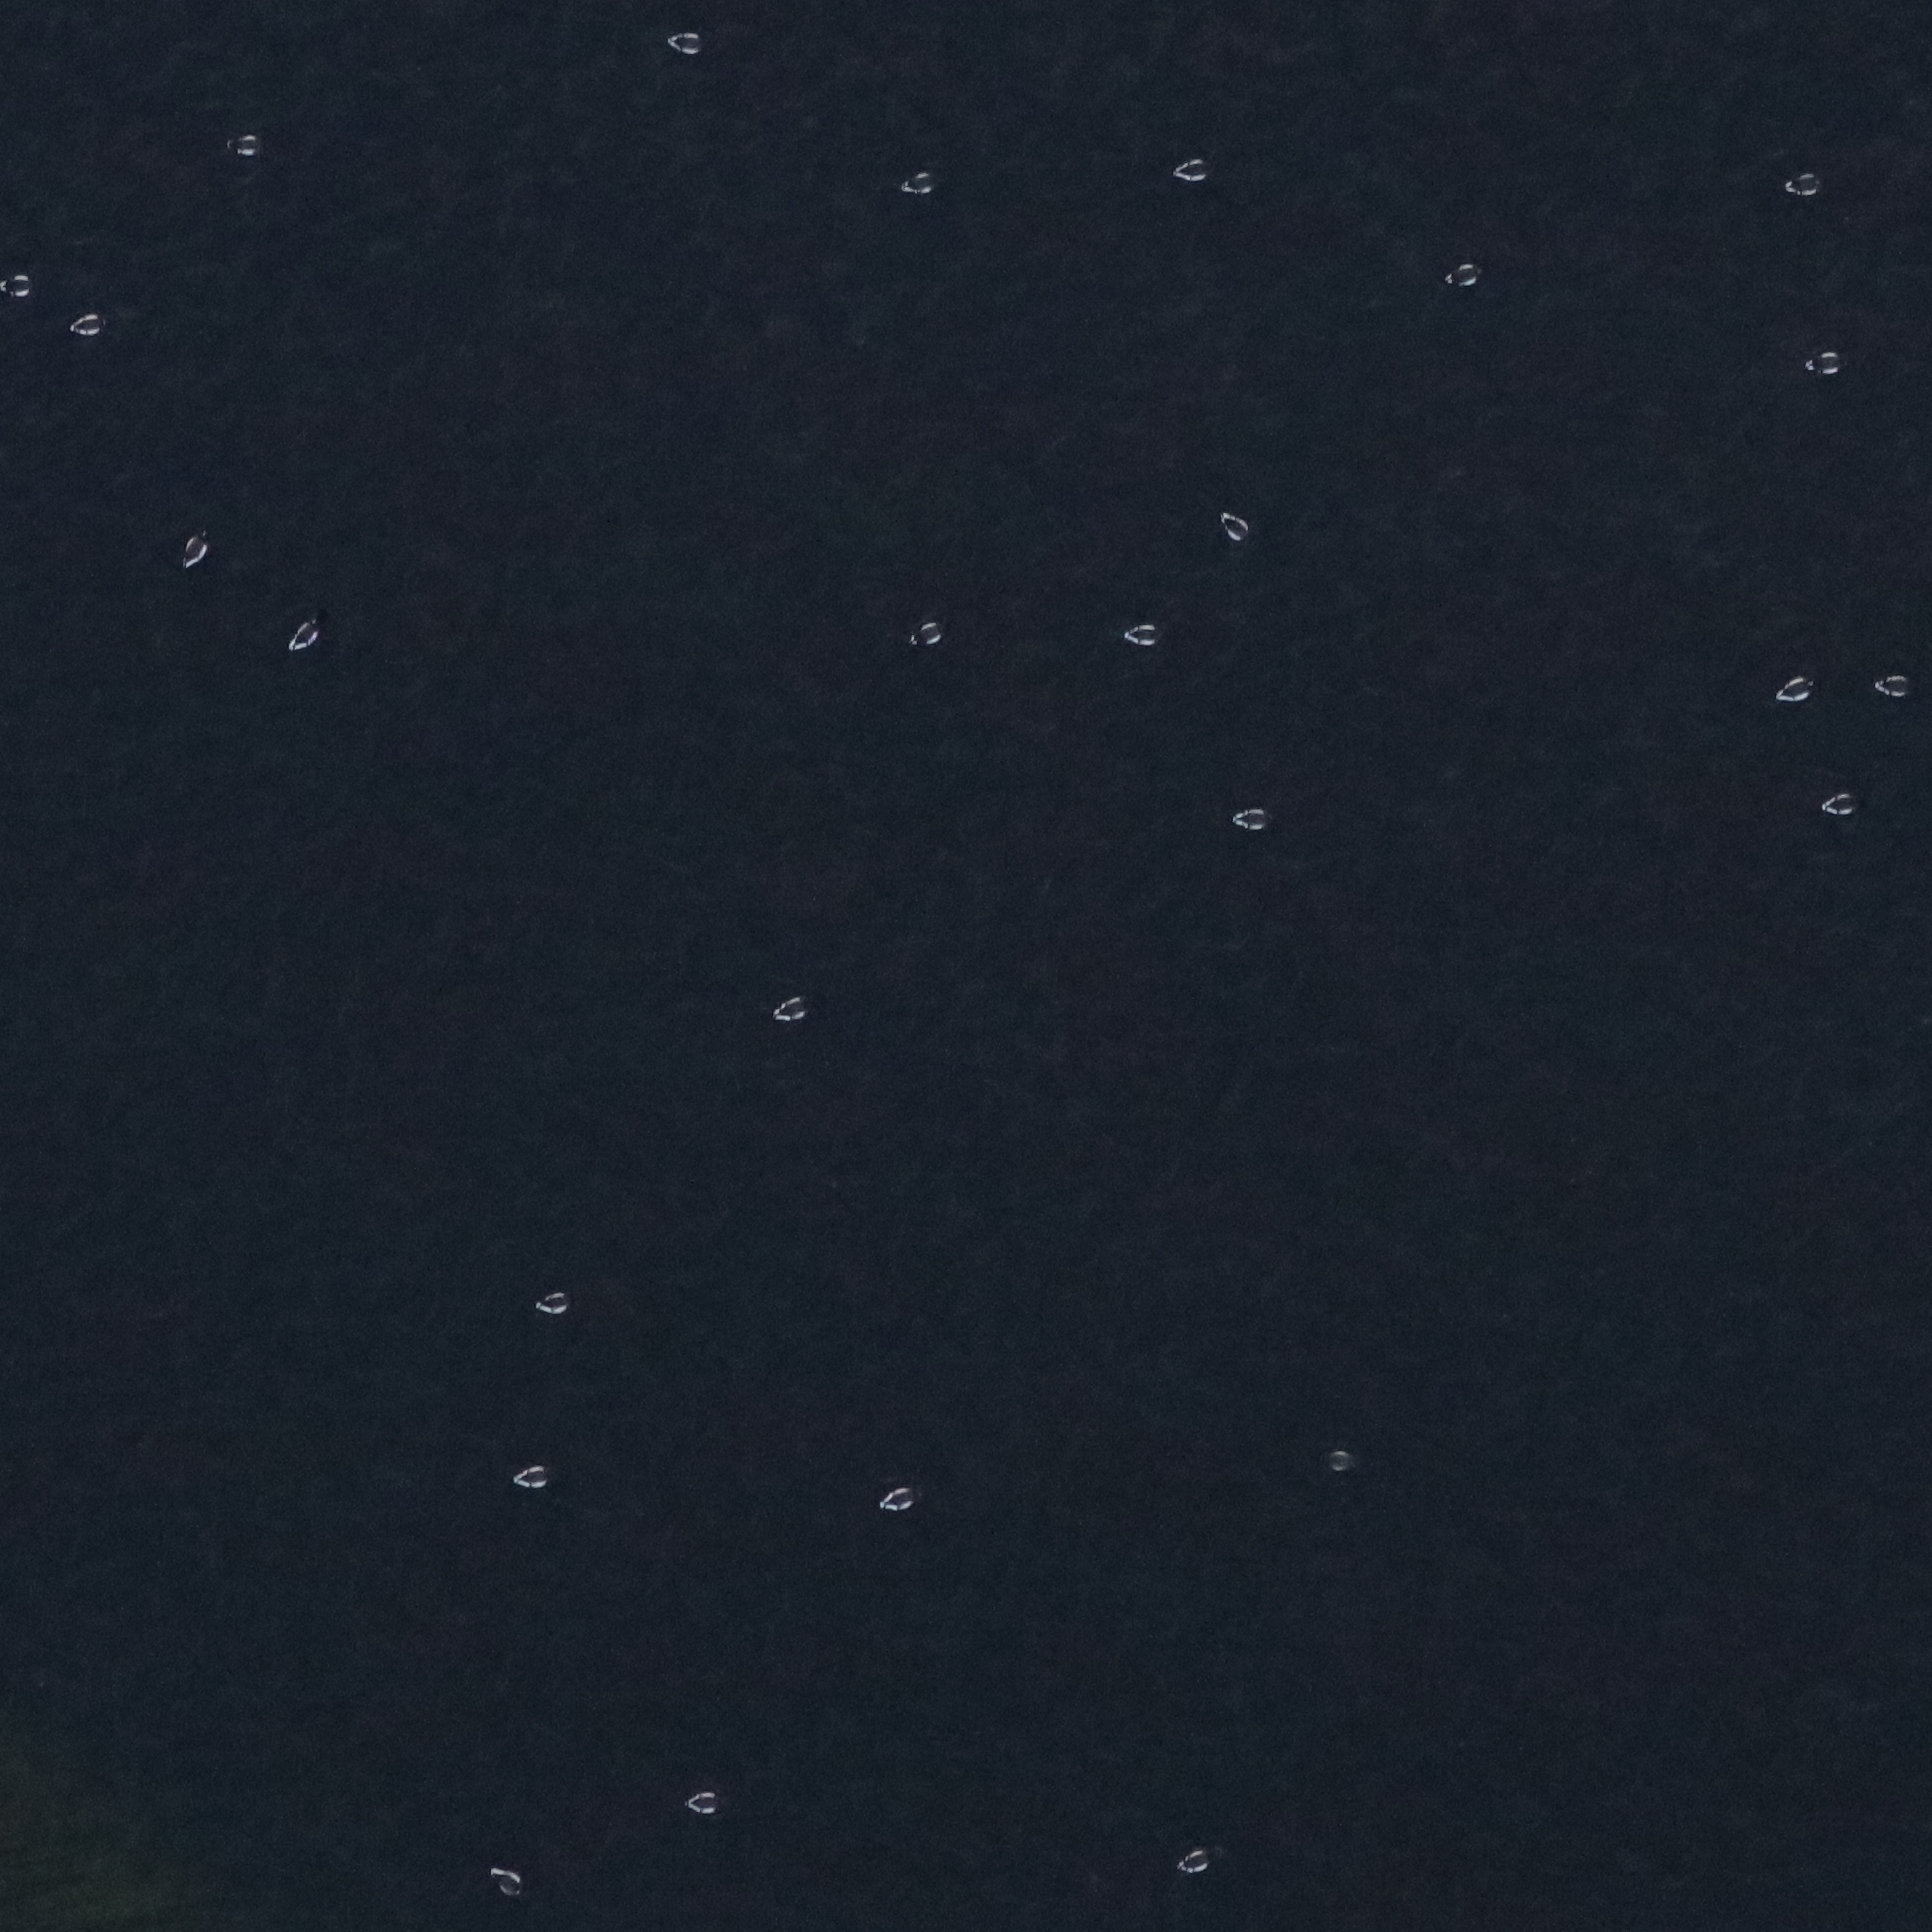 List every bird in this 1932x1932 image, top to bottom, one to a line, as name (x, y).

brant (688, 44)
brant (246, 147)
brant (1194, 169)
brant (919, 183)
brant (1805, 184)
brant (1464, 276)
brant (17, 285)
brant (89, 323)
brant (1826, 362)
brant (1235, 527)
brant (194, 548)
brant (928, 633)
brant (304, 634)
brant (1144, 634)
brant (1897, 686)
brant (1796, 689)
brant (1842, 805)
brant (1255, 818)
brant (791, 1008)
brant (554, 1303)
brant (1342, 1461)
brant (534, 1477)
brant (899, 1498)
brant (705, 1803)
brant (1197, 1861)
brant (507, 1883)